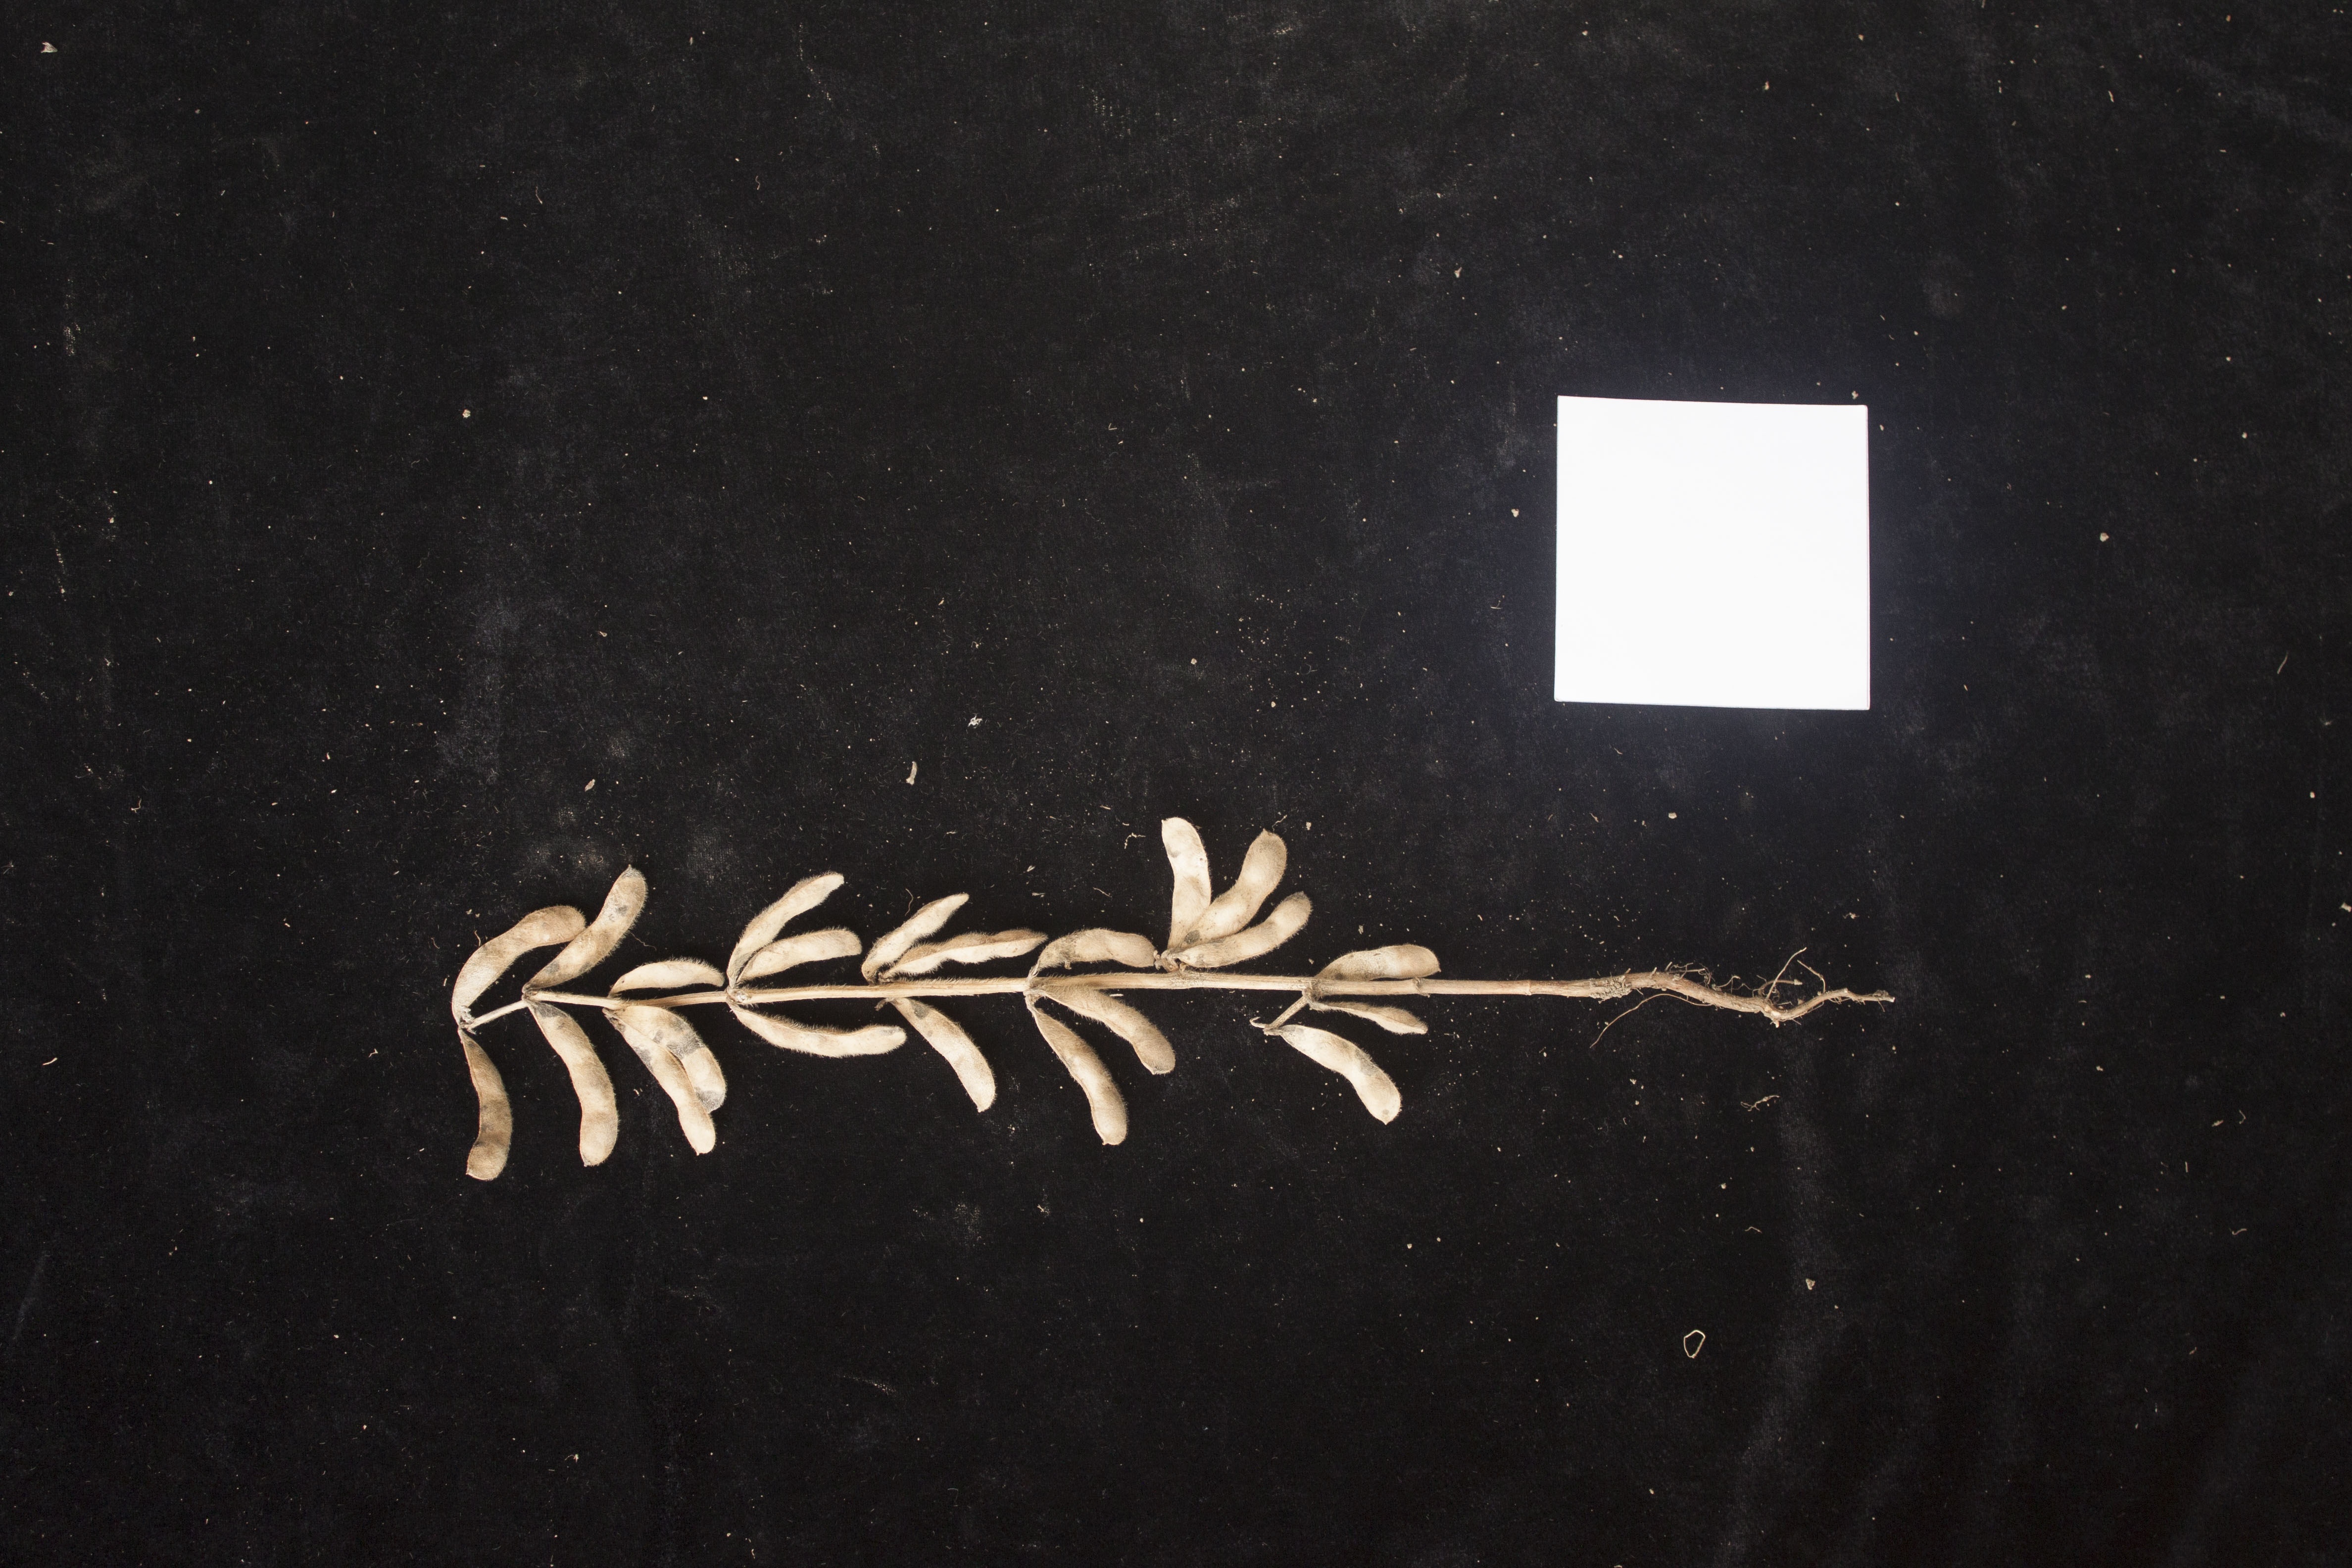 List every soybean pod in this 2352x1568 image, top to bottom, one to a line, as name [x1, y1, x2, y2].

soybean pod [1163, 819, 1211, 945]
soybean pod [1172, 835, 1287, 952]
soybean pod [529, 871, 644, 991]
soybean pod [731, 875, 844, 985]
soybean pod [1174, 892, 1312, 969]
soybean pod [861, 895, 969, 980]
soybean pod [451, 907, 587, 1028]
soybean pod [739, 929, 860, 985]
soybean pod [1029, 931, 1158, 978]
soybean pod [883, 931, 1046, 978]
soybean pod [1318, 945, 1440, 982]
soybean pod [611, 961, 724, 995]
soybean pod [1029, 986, 1176, 1076]
soybean pod [894, 997, 994, 1112]
soybean pod [526, 1000, 619, 1168]
soybean pod [1317, 1004, 1428, 1036]
soybean pod [726, 1006, 908, 1056]
soybean pod [611, 1006, 727, 1114]
soybean pod [1031, 1009, 1126, 1147]
soybean pod [612, 1025, 716, 1155]
soybean pod [1268, 1027, 1400, 1124]
soybean pod [455, 1030, 510, 1181]